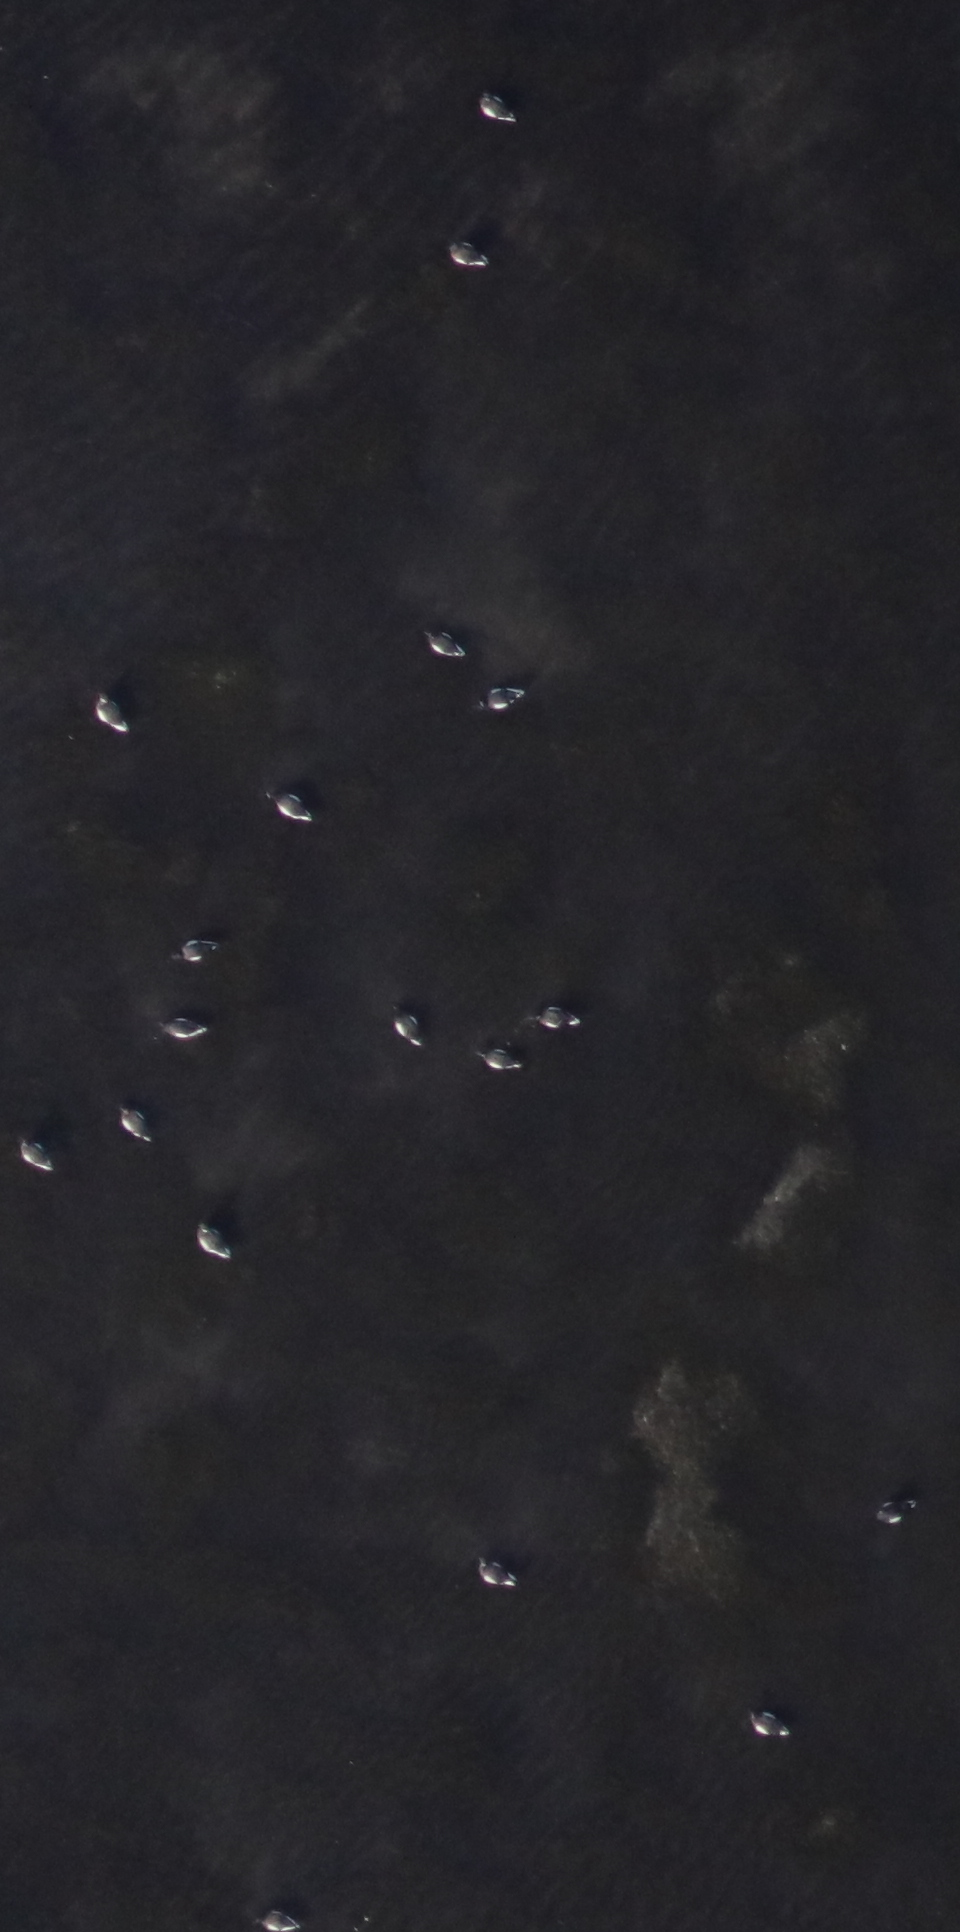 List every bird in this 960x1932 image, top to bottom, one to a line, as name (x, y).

brant (489, 105)
brant (464, 251)
brant (444, 643)
brant (502, 694)
brant (109, 712)
brant (289, 804)
brant (192, 949)
brant (558, 1017)
brant (182, 1026)
brant (406, 1026)
brant (499, 1059)
brant (134, 1123)
brant (35, 1153)
brant (213, 1240)
brant (890, 1517)
brant (497, 1575)
brant (769, 1724)
brant (278, 1921)